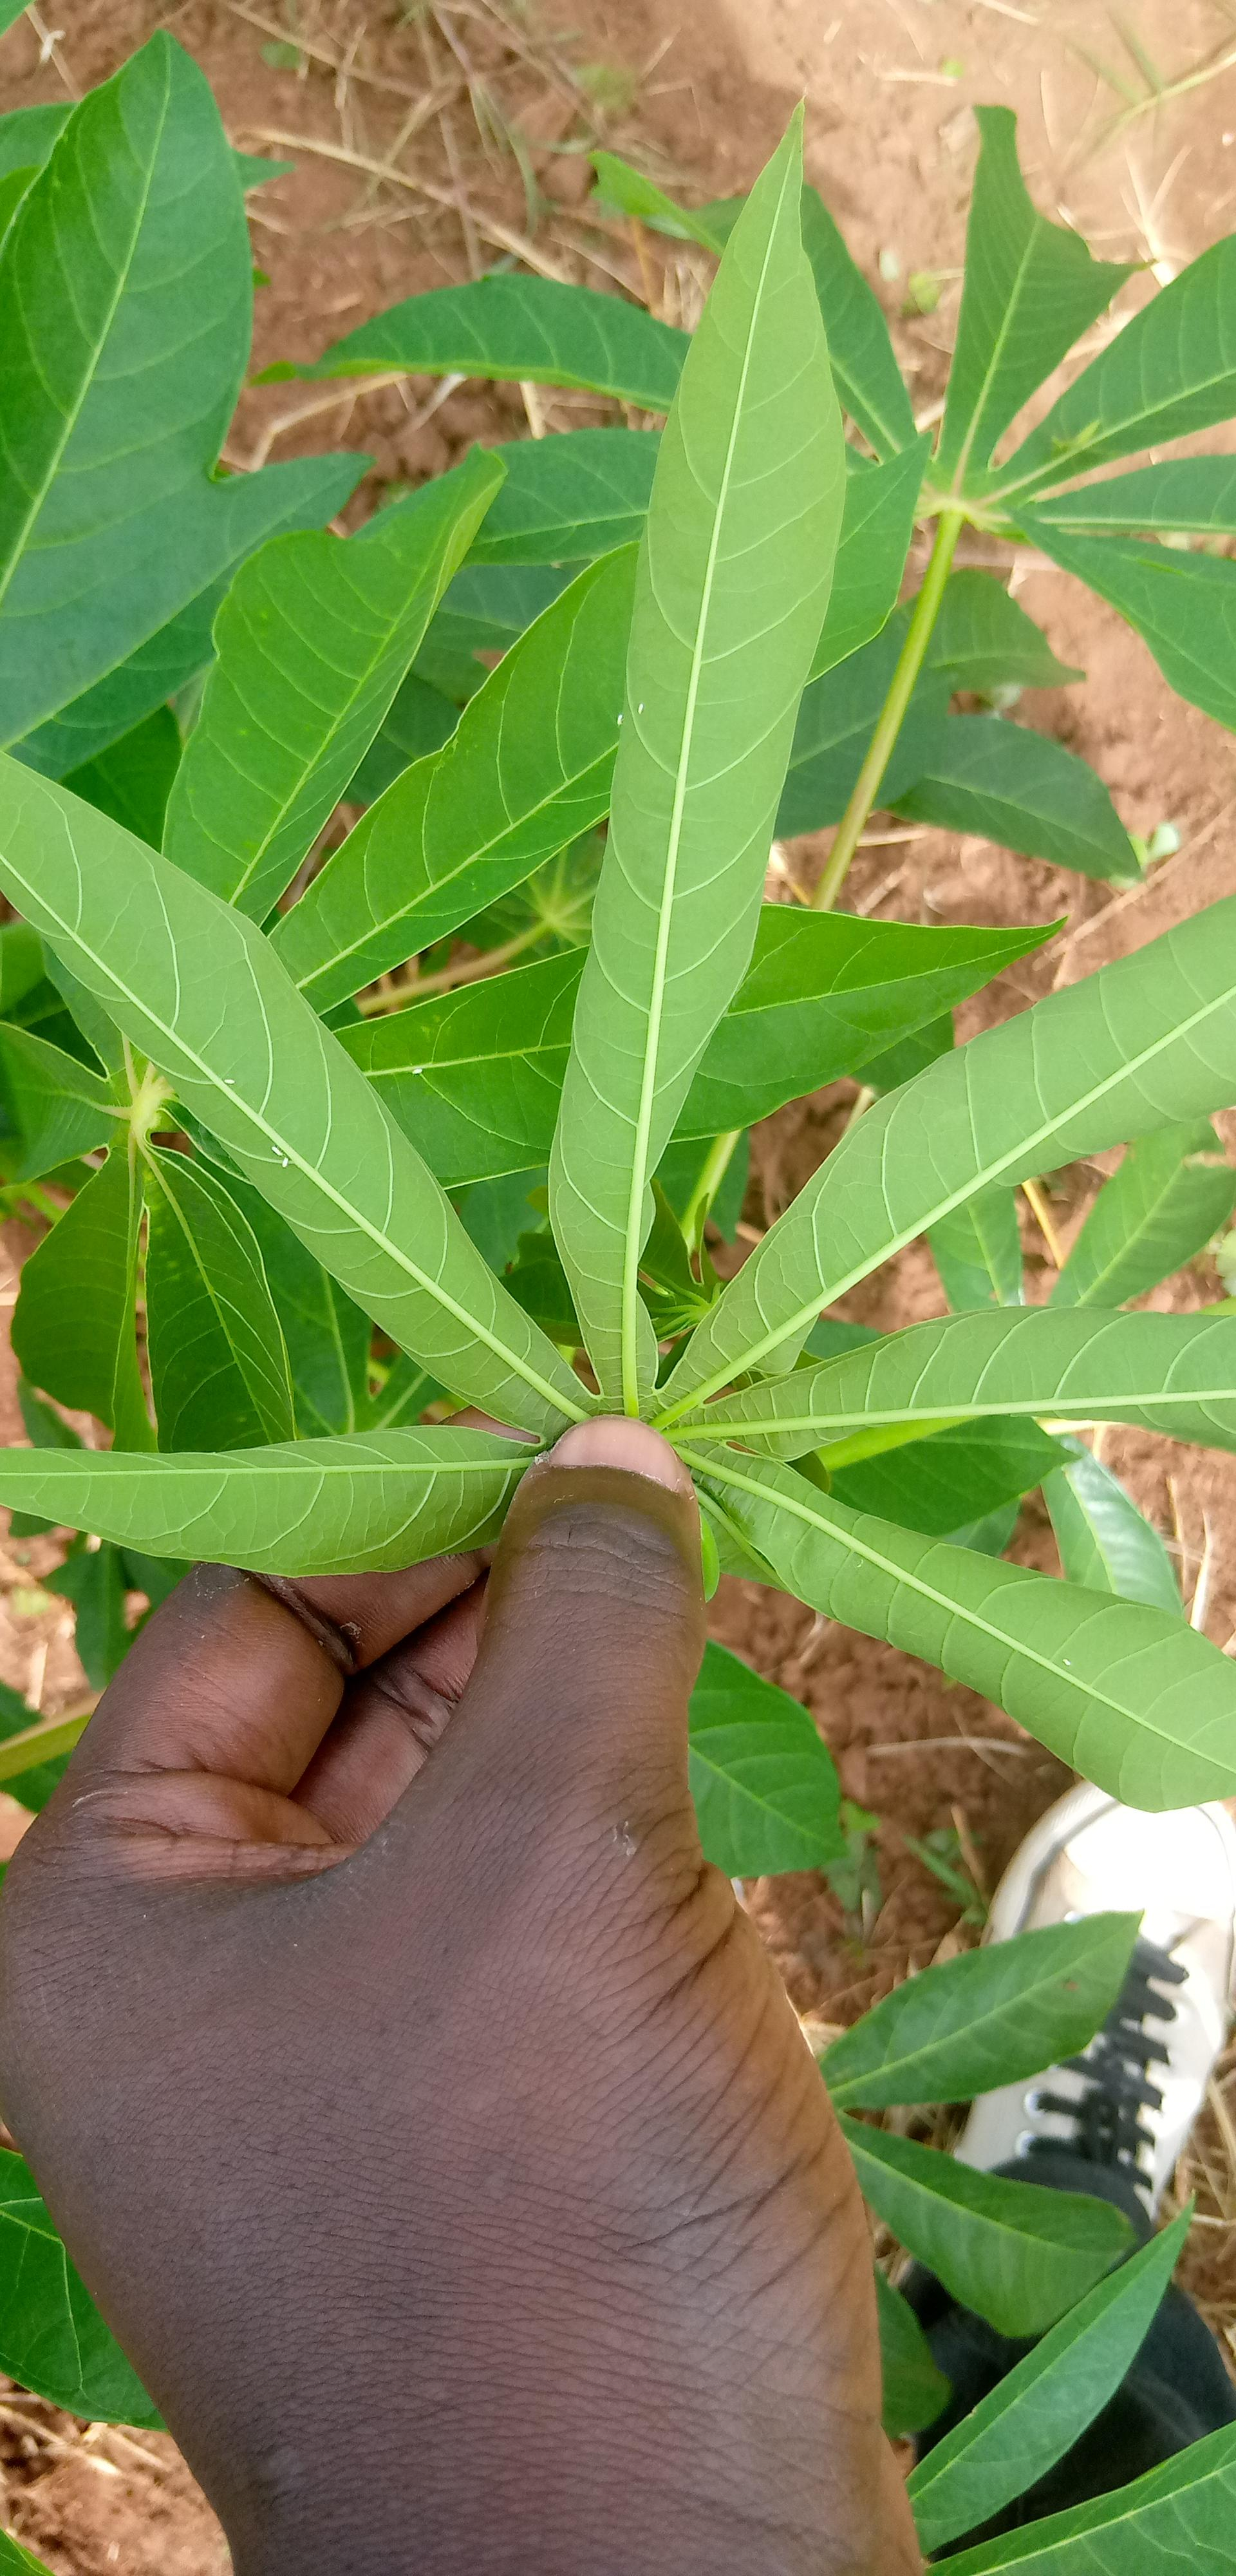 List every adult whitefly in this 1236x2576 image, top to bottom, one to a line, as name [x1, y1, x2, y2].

whitefly [635, 701, 646, 717]
whitefly [615, 711, 625, 729]
whitefly [409, 1066, 426, 1078]
whitefly [221, 1075, 237, 1087]
whitefly [270, 1144, 283, 1157]
whitefly [279, 1155, 291, 1170]
whitefly [1060, 1657, 1072, 1667]